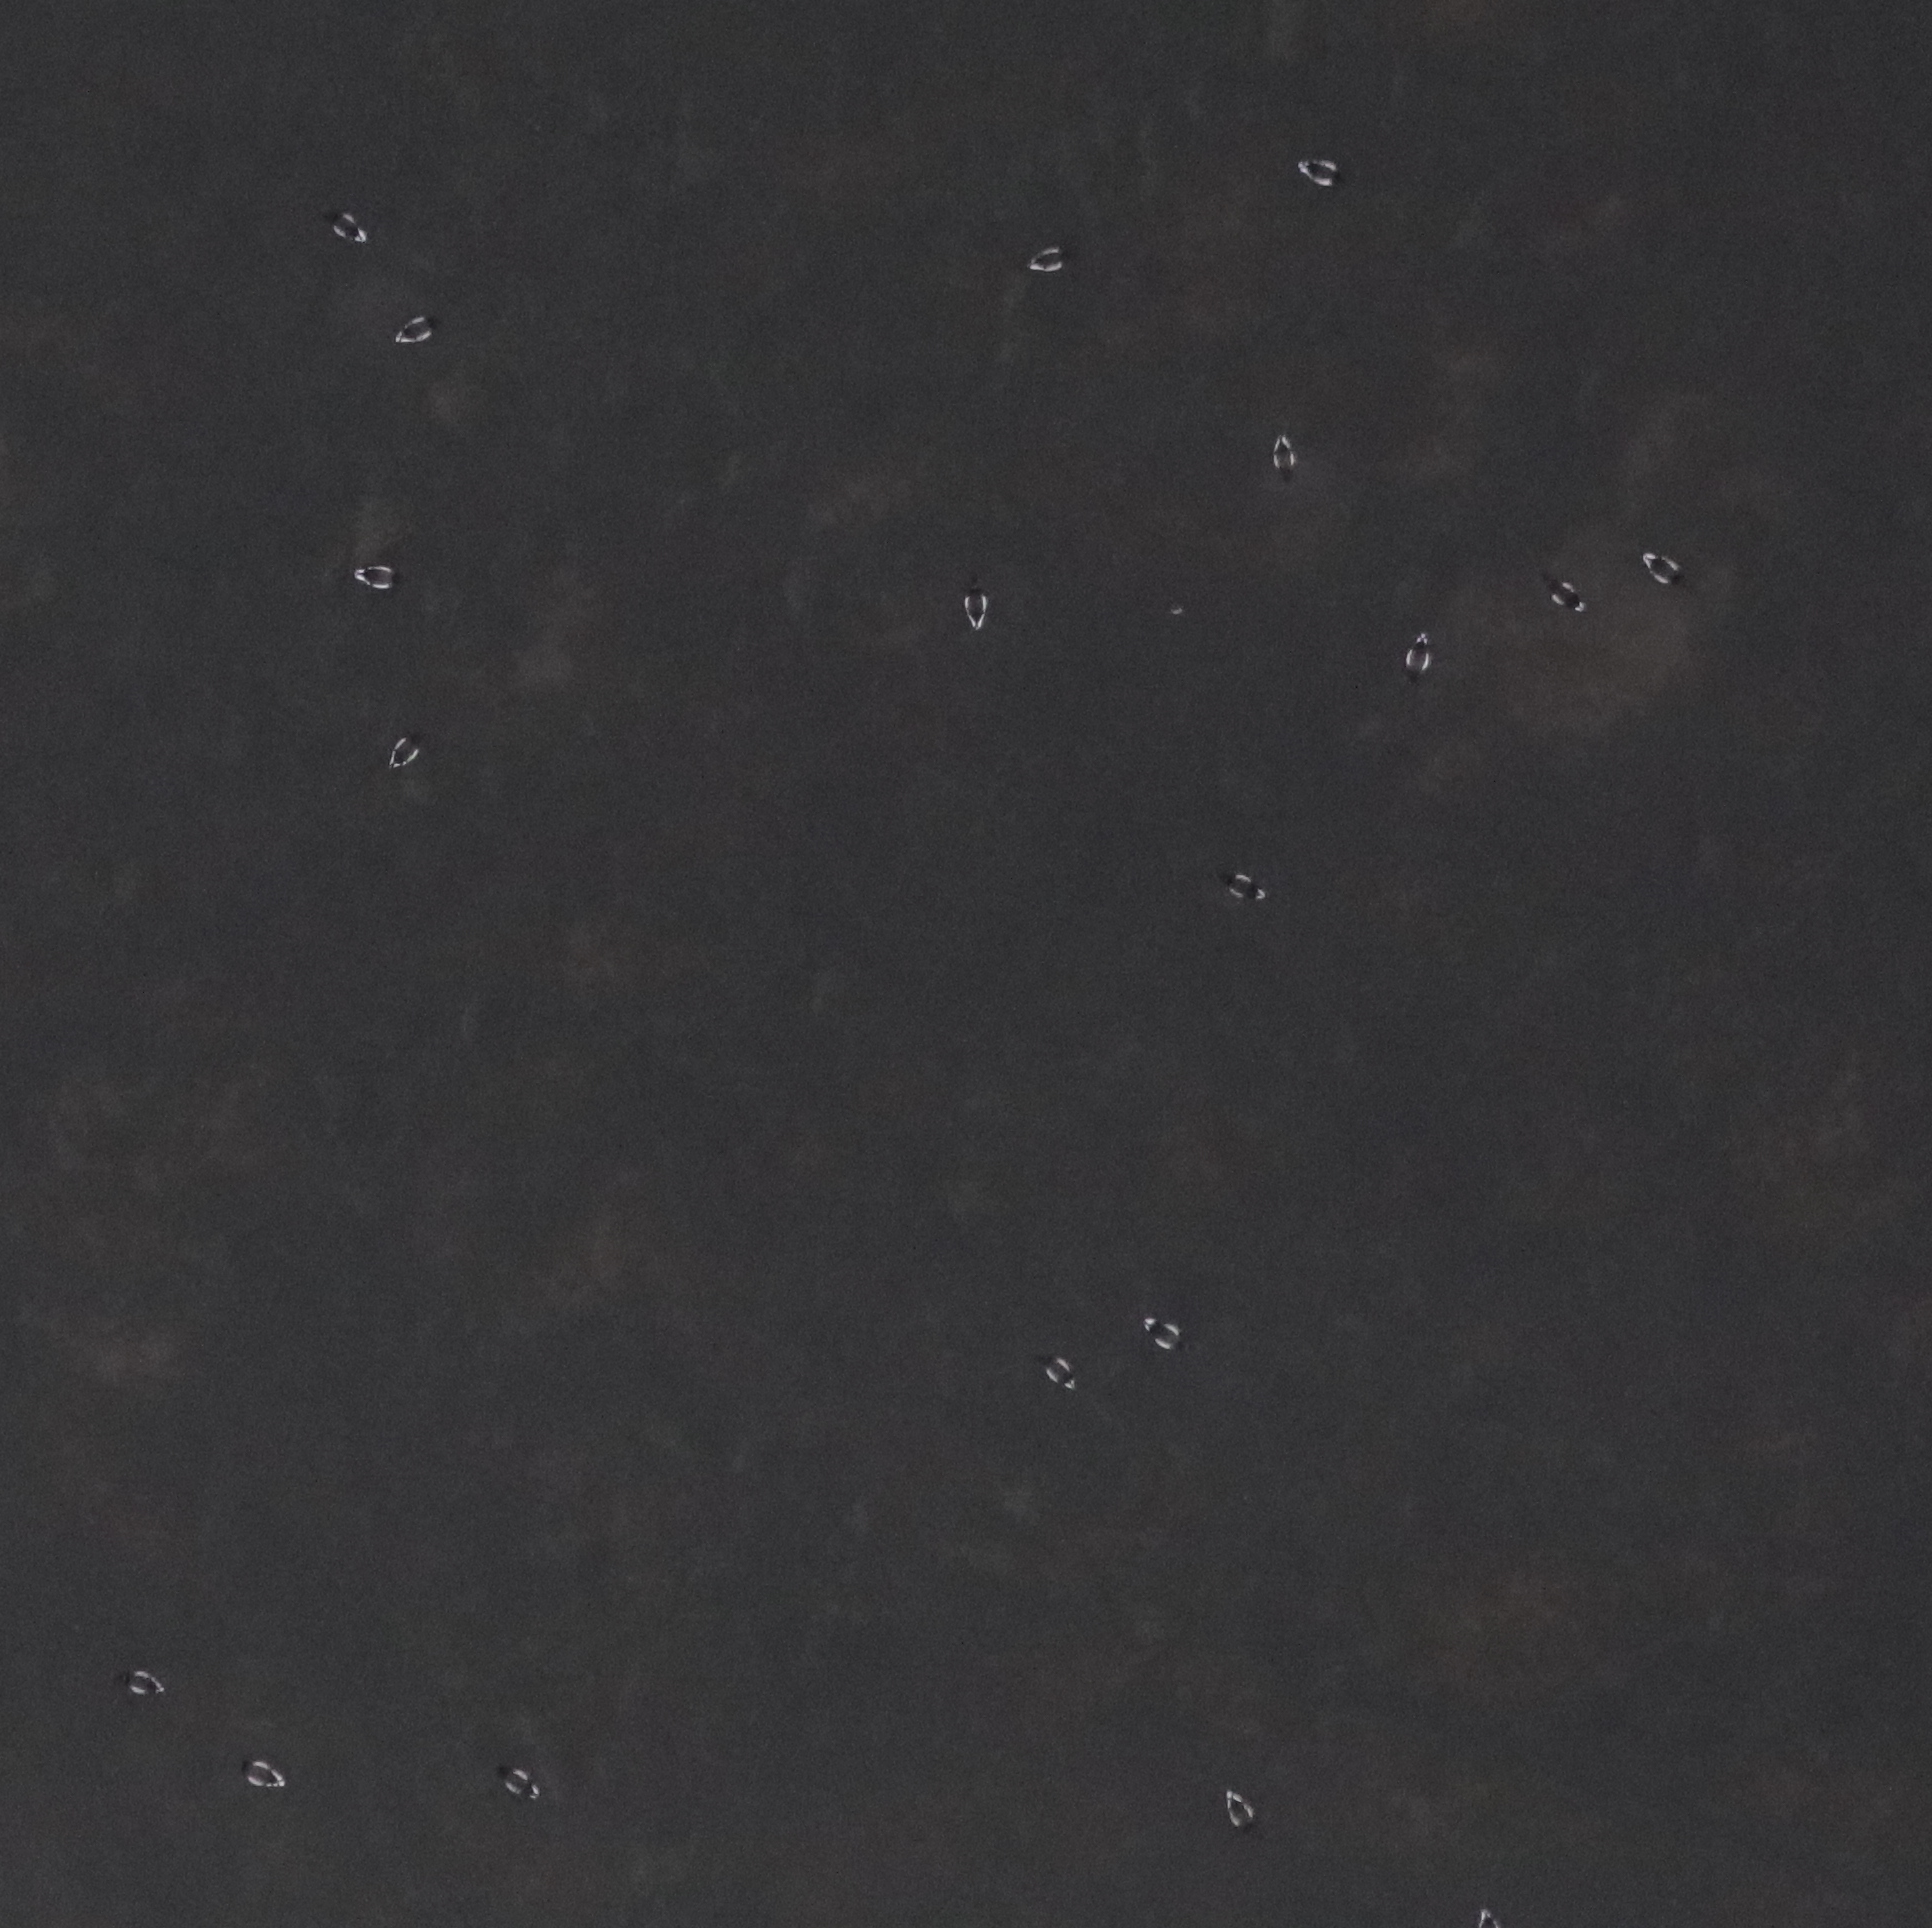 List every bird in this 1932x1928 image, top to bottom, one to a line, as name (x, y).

brant (1319, 173)
brant (346, 226)
brant (1048, 261)
brant (414, 332)
brant (1282, 458)
brant (1662, 570)
brant (380, 579)
brant (1565, 596)
brant (974, 605)
brant (1419, 657)
brant (404, 753)
brant (1243, 887)
brant (1162, 1333)
brant (1058, 1372)
brant (141, 1683)
brant (260, 1774)
brant (518, 1781)
brant (1238, 1810)